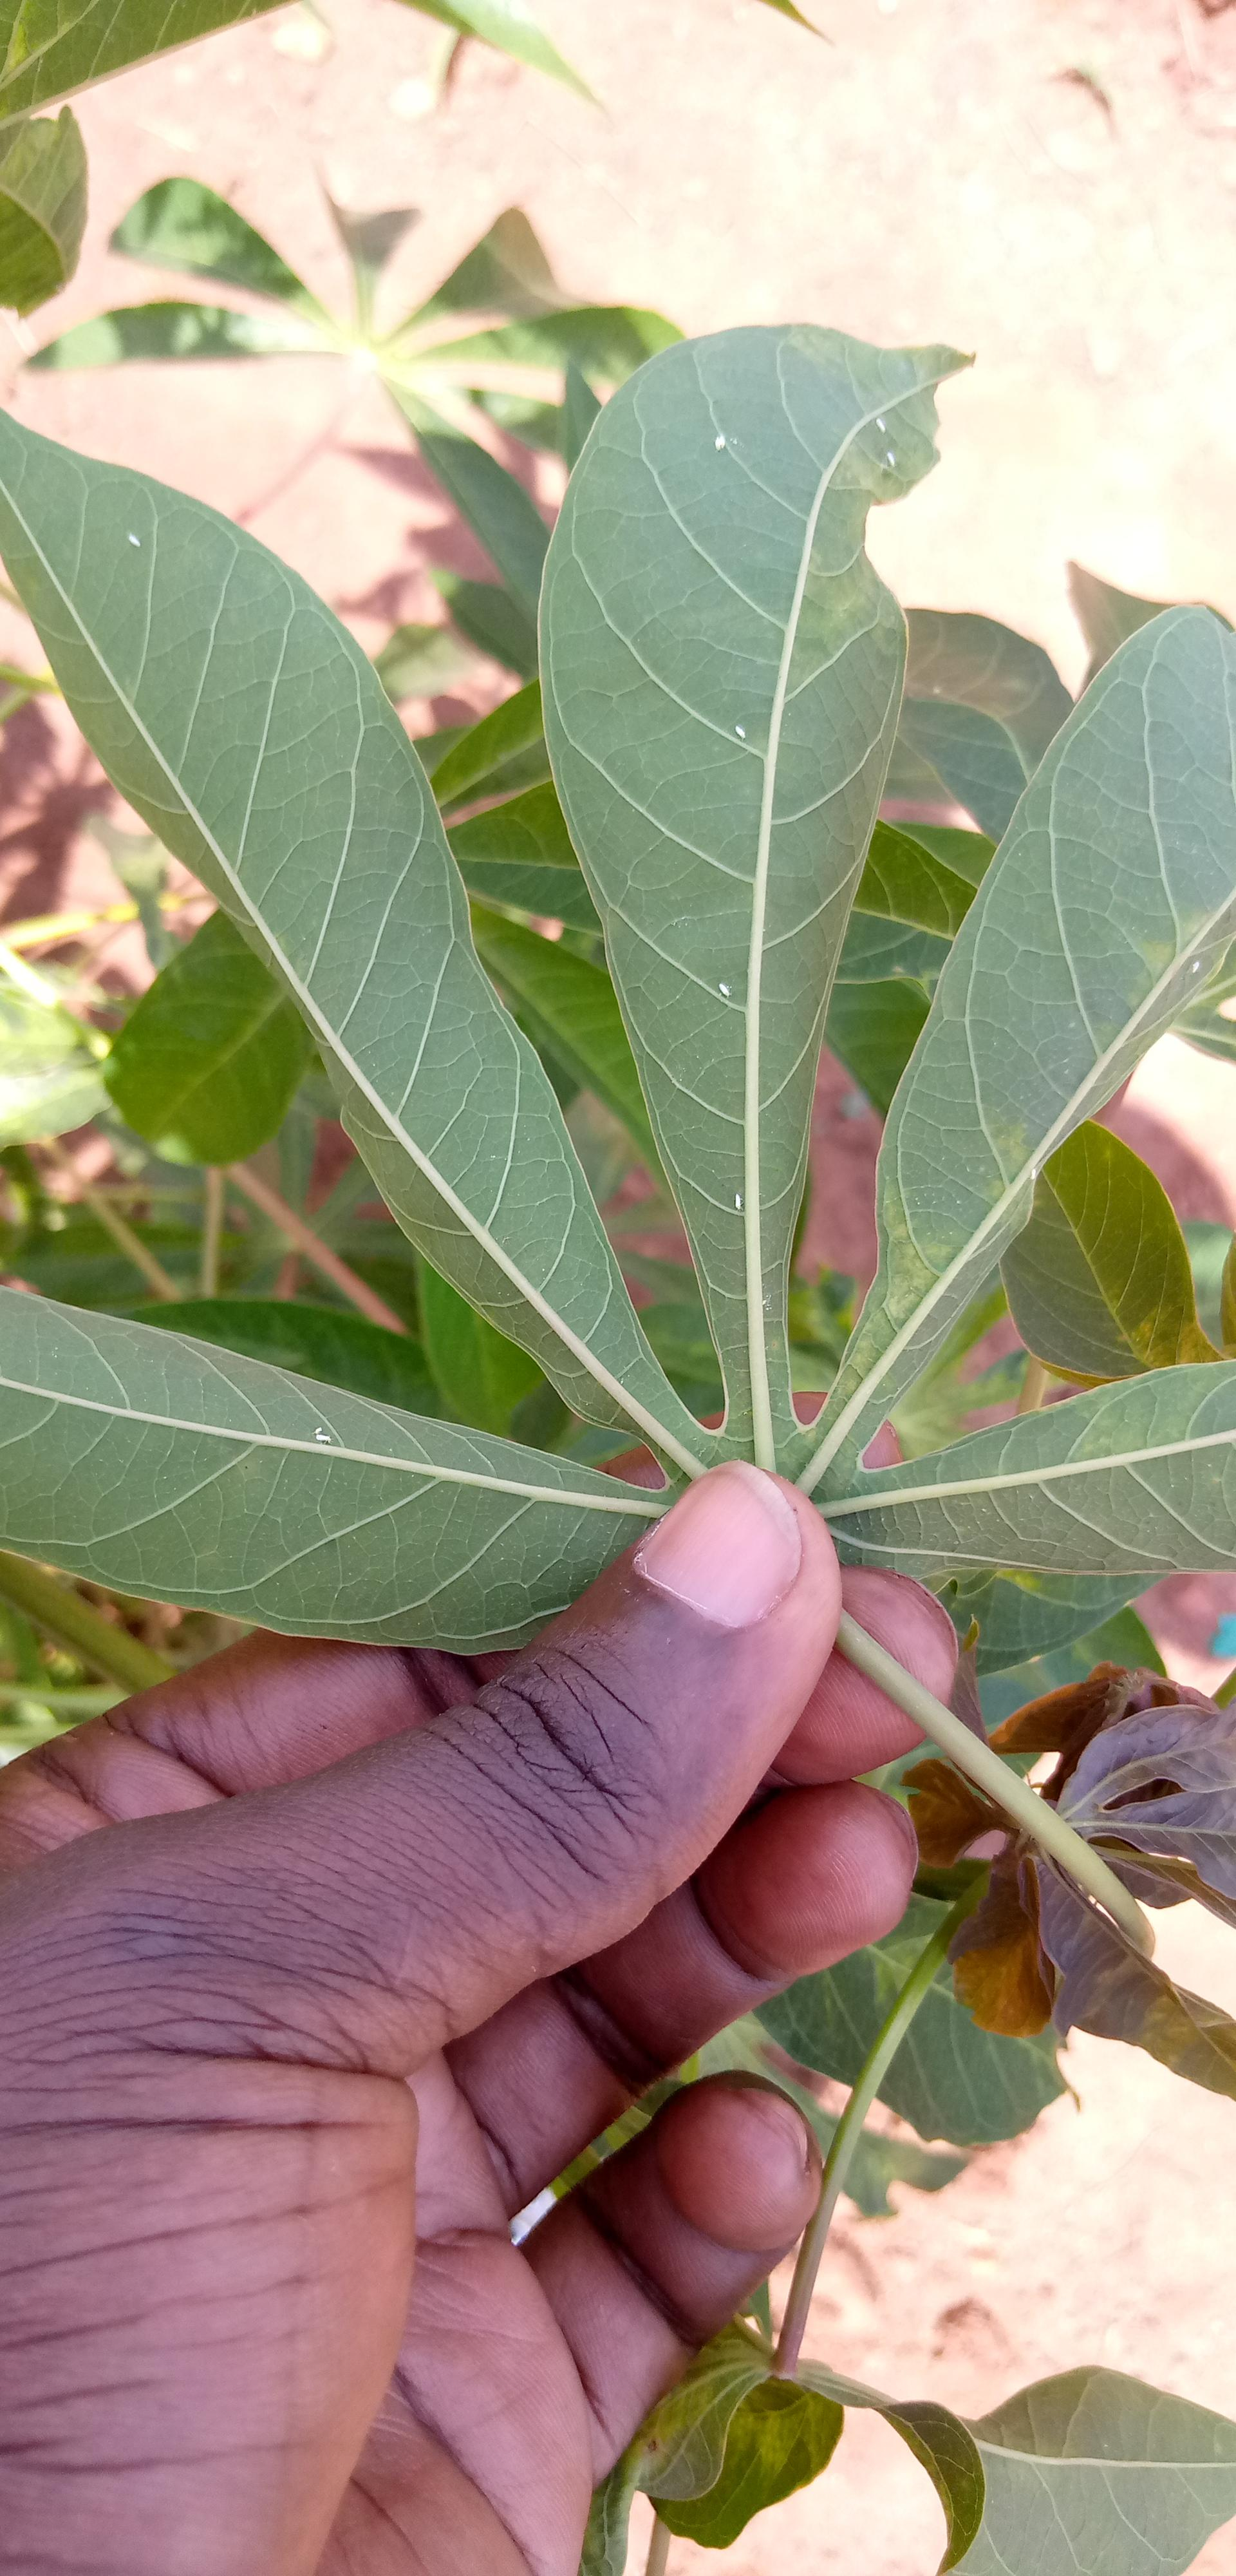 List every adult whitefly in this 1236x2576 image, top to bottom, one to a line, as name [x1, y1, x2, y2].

whitefly [874, 415, 888, 435]
whitefly [720, 433, 727, 451]
whitefly [713, 435, 720, 452]
whitefly [885, 450, 898, 468]
whitefly [126, 533, 144, 550]
whitefly [733, 724, 749, 740]
whitefly [1190, 961, 1202, 975]
whitefly [716, 982, 733, 998]
whitefly [1029, 1167, 1040, 1182]
whitefly [733, 1192, 743, 1211]
whitefly [313, 1426, 324, 1433]
whitefly [315, 1434, 334, 1443]